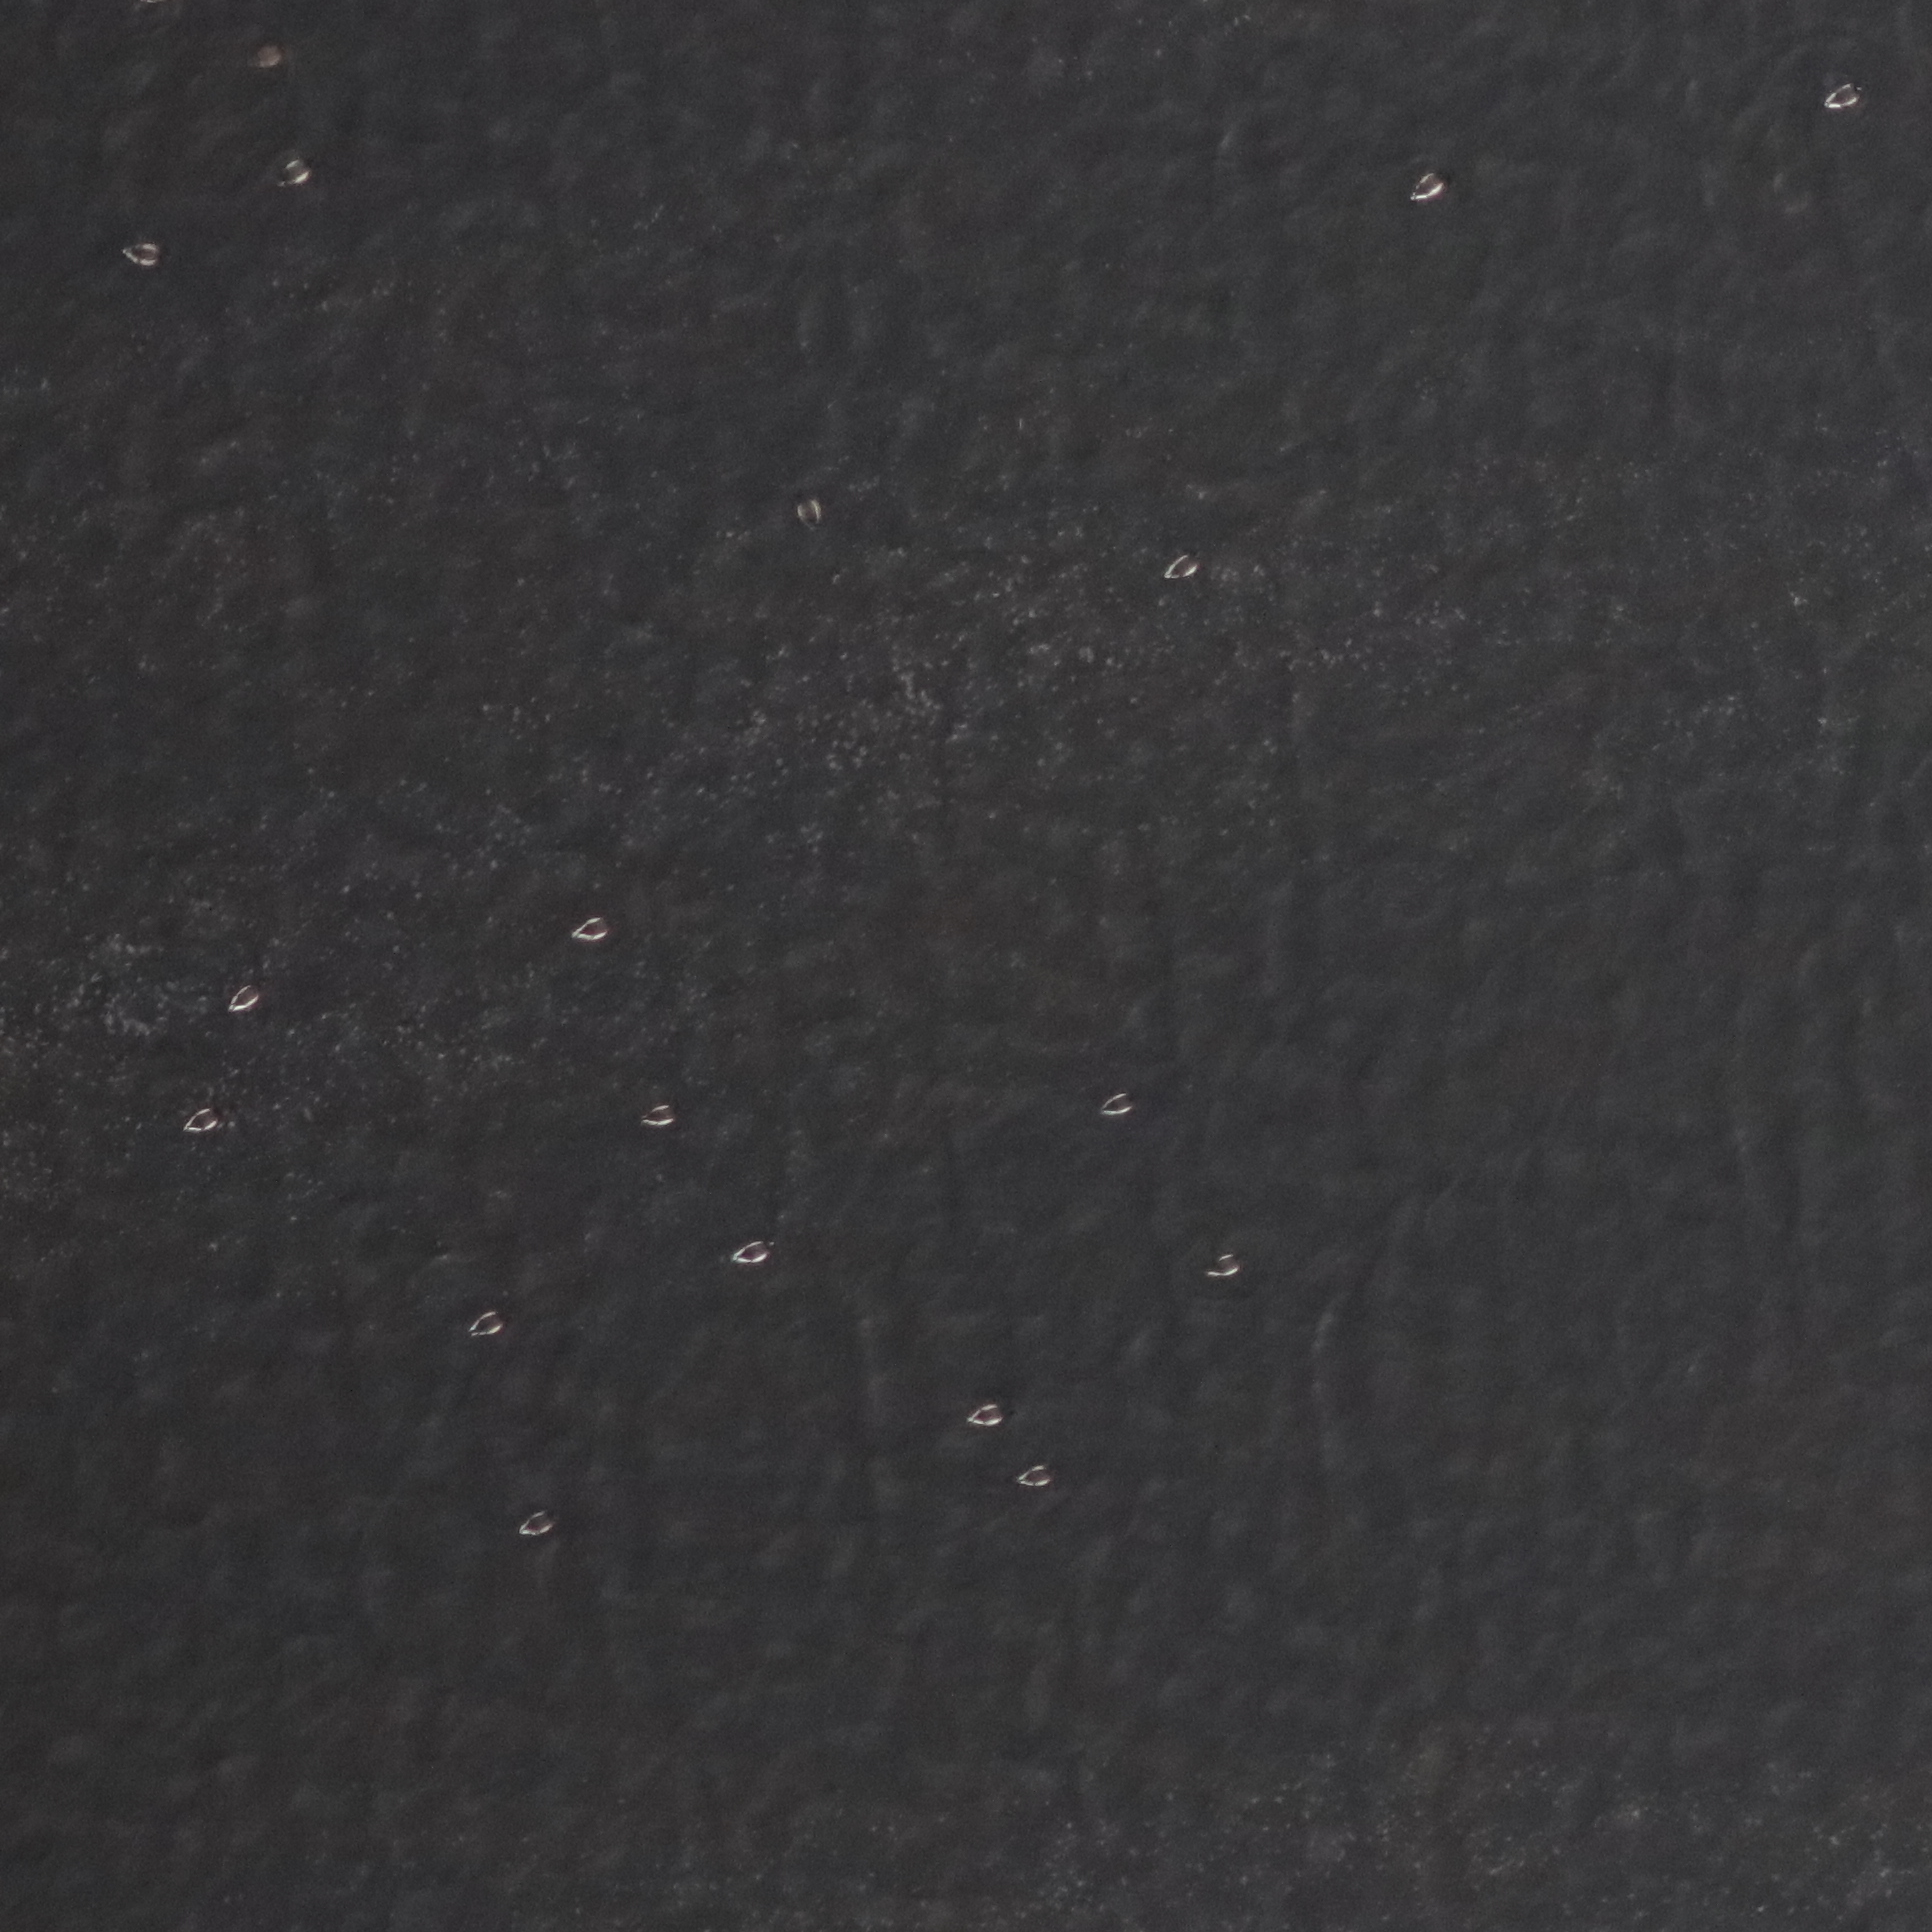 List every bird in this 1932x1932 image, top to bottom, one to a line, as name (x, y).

brant (267, 55)
brant (1845, 95)
brant (295, 172)
brant (1430, 185)
brant (147, 255)
brant (807, 512)
brant (1184, 565)
brant (593, 929)
brant (246, 996)
brant (1119, 1104)
brant (661, 1115)
brant (206, 1117)
brant (757, 1250)
brant (1226, 1266)
brant (490, 1324)
brant (990, 1413)
brant (1037, 1476)
brant (539, 1522)